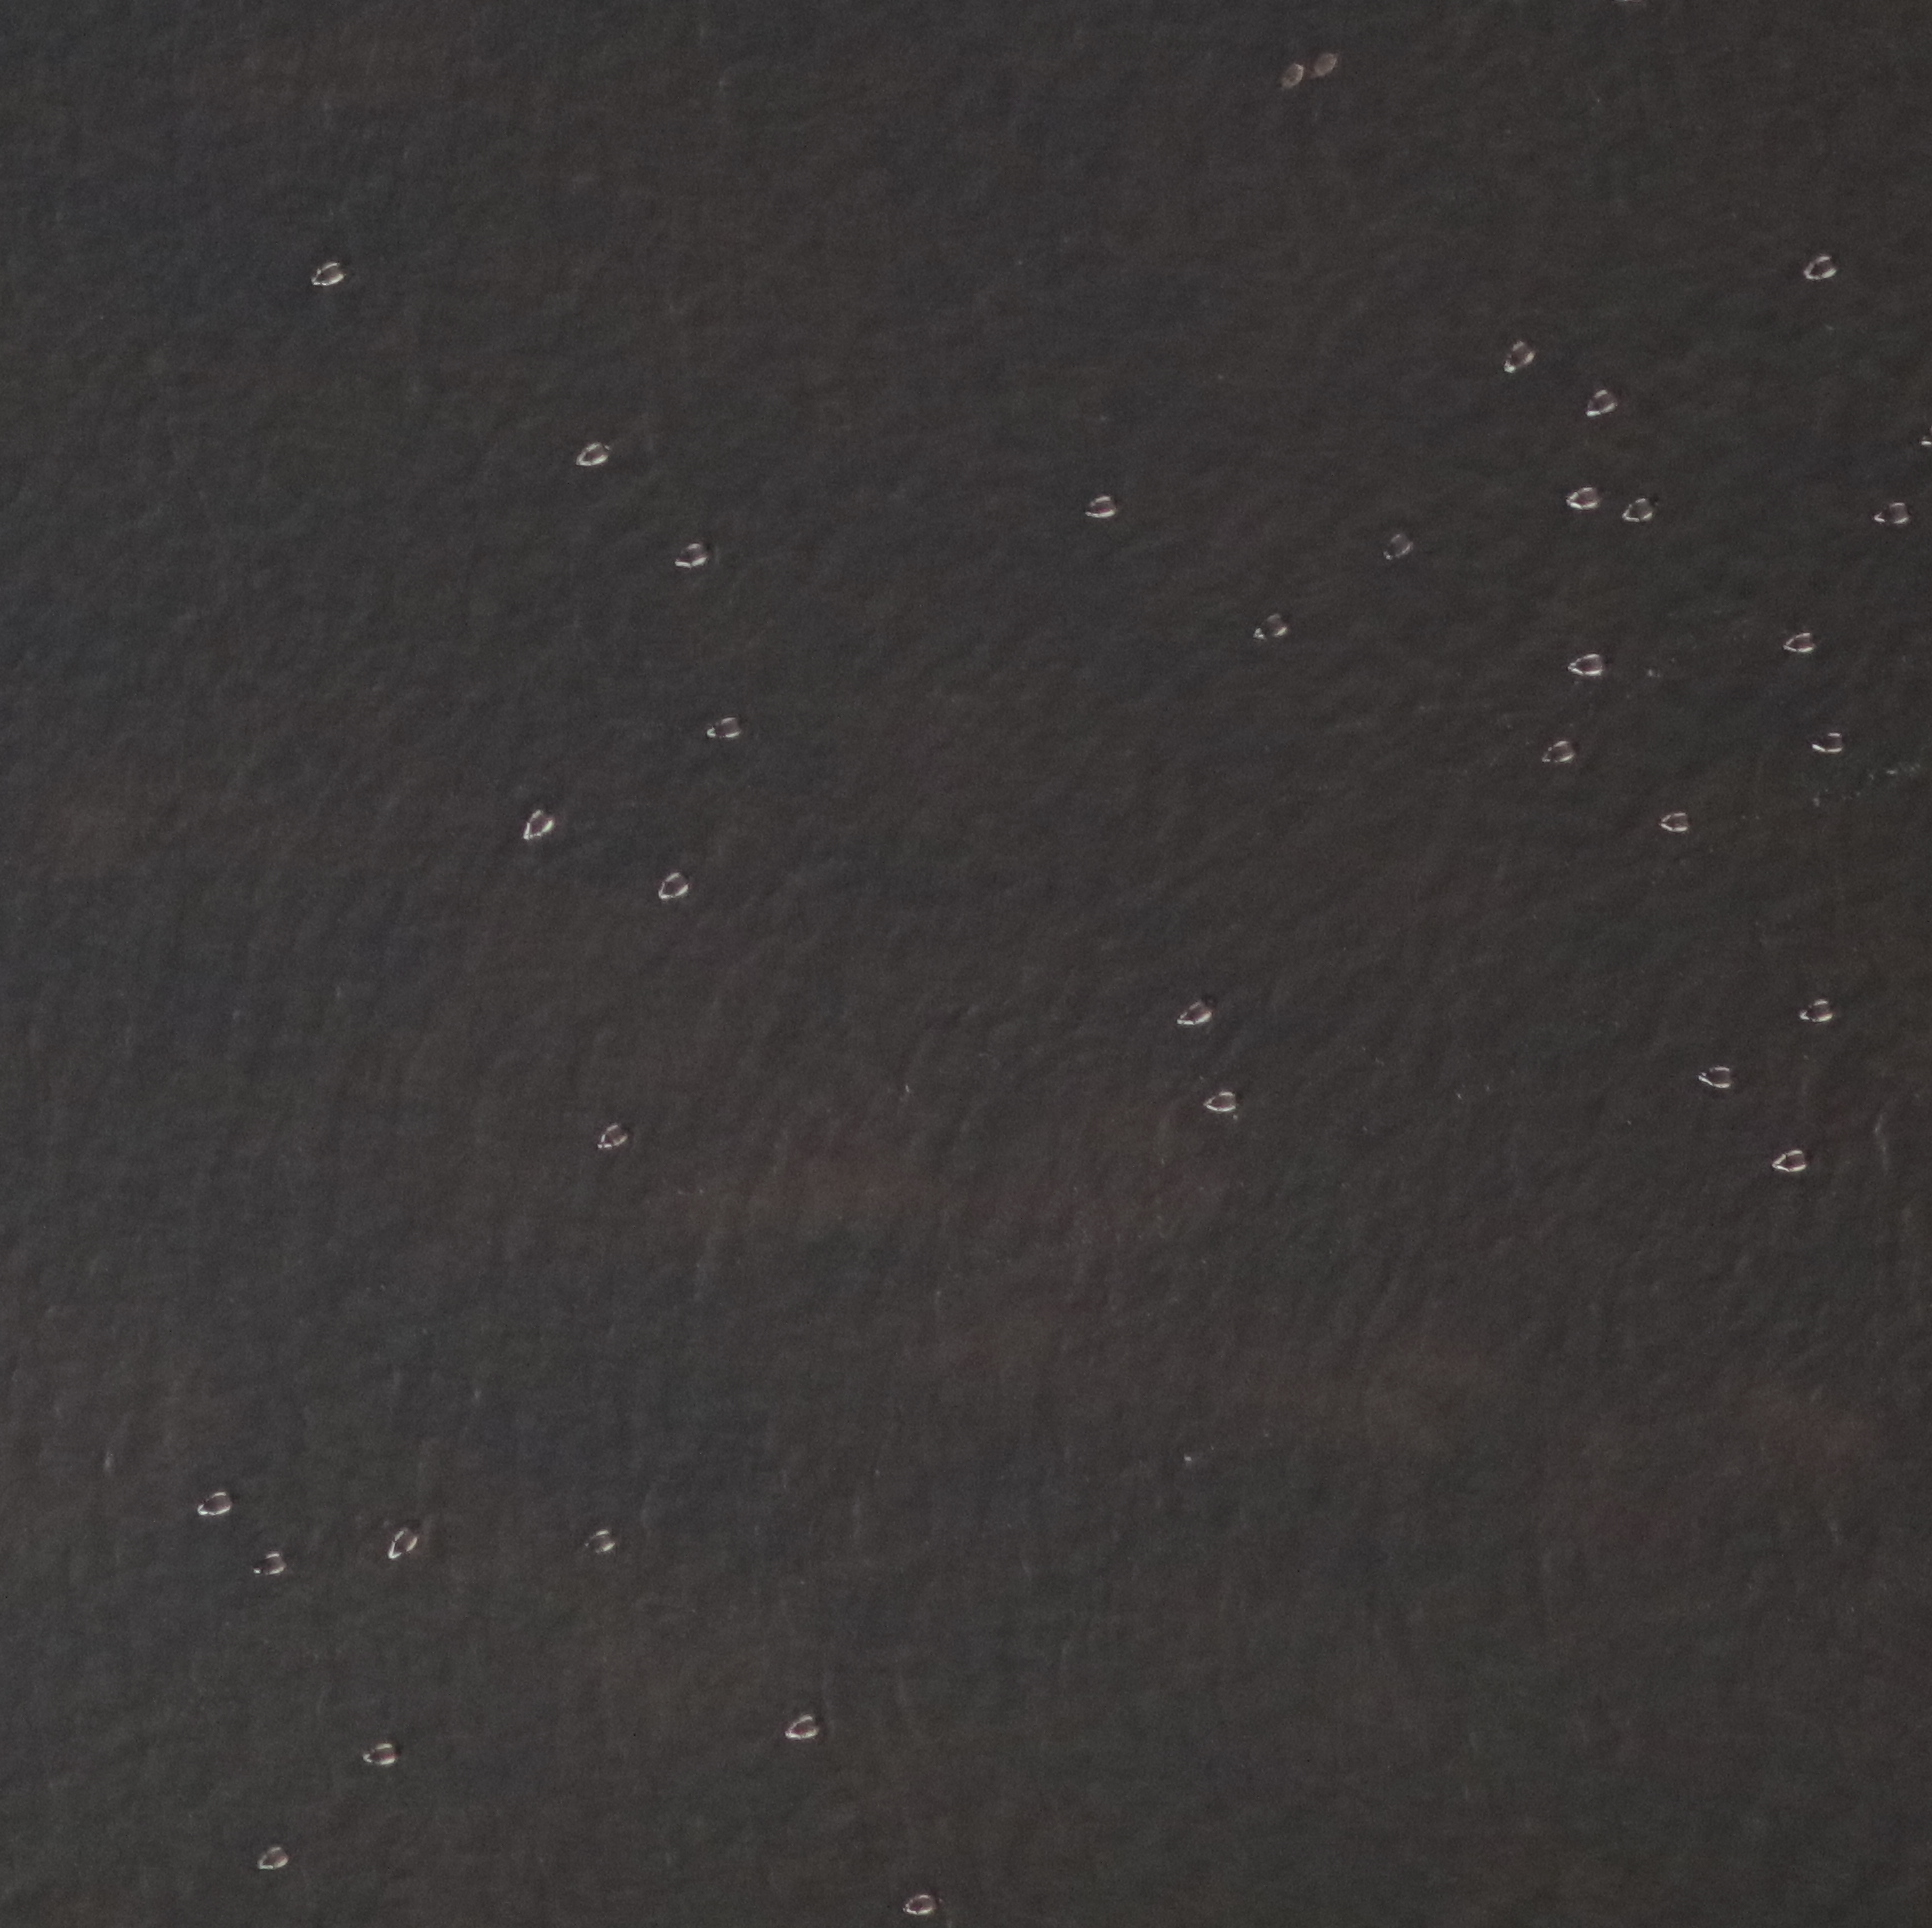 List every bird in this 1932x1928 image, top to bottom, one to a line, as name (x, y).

brant (1311, 67)
brant (1821, 267)
brant (330, 274)
brant (1521, 354)
brant (1602, 402)
brant (593, 454)
brant (1588, 497)
brant (1102, 505)
brant (1641, 510)
brant (1895, 512)
brant (1399, 545)
brant (695, 555)
brant (1272, 625)
brant (1802, 642)
brant (1590, 666)
brant (727, 729)
brant (1830, 744)
brant (1561, 751)
brant (1676, 820)
brant (541, 822)
brant (675, 885)
brant (1820, 1011)
brant (1198, 1012)
brant (1720, 1078)
brant (1224, 1101)
brant (615, 1136)
brant (1793, 1162)
brant (217, 1505)
brant (405, 1540)
brant (602, 1541)
brant (271, 1564)
brant (805, 1727)
brant (384, 1755)
brant (273, 1858)
brant (922, 1904)